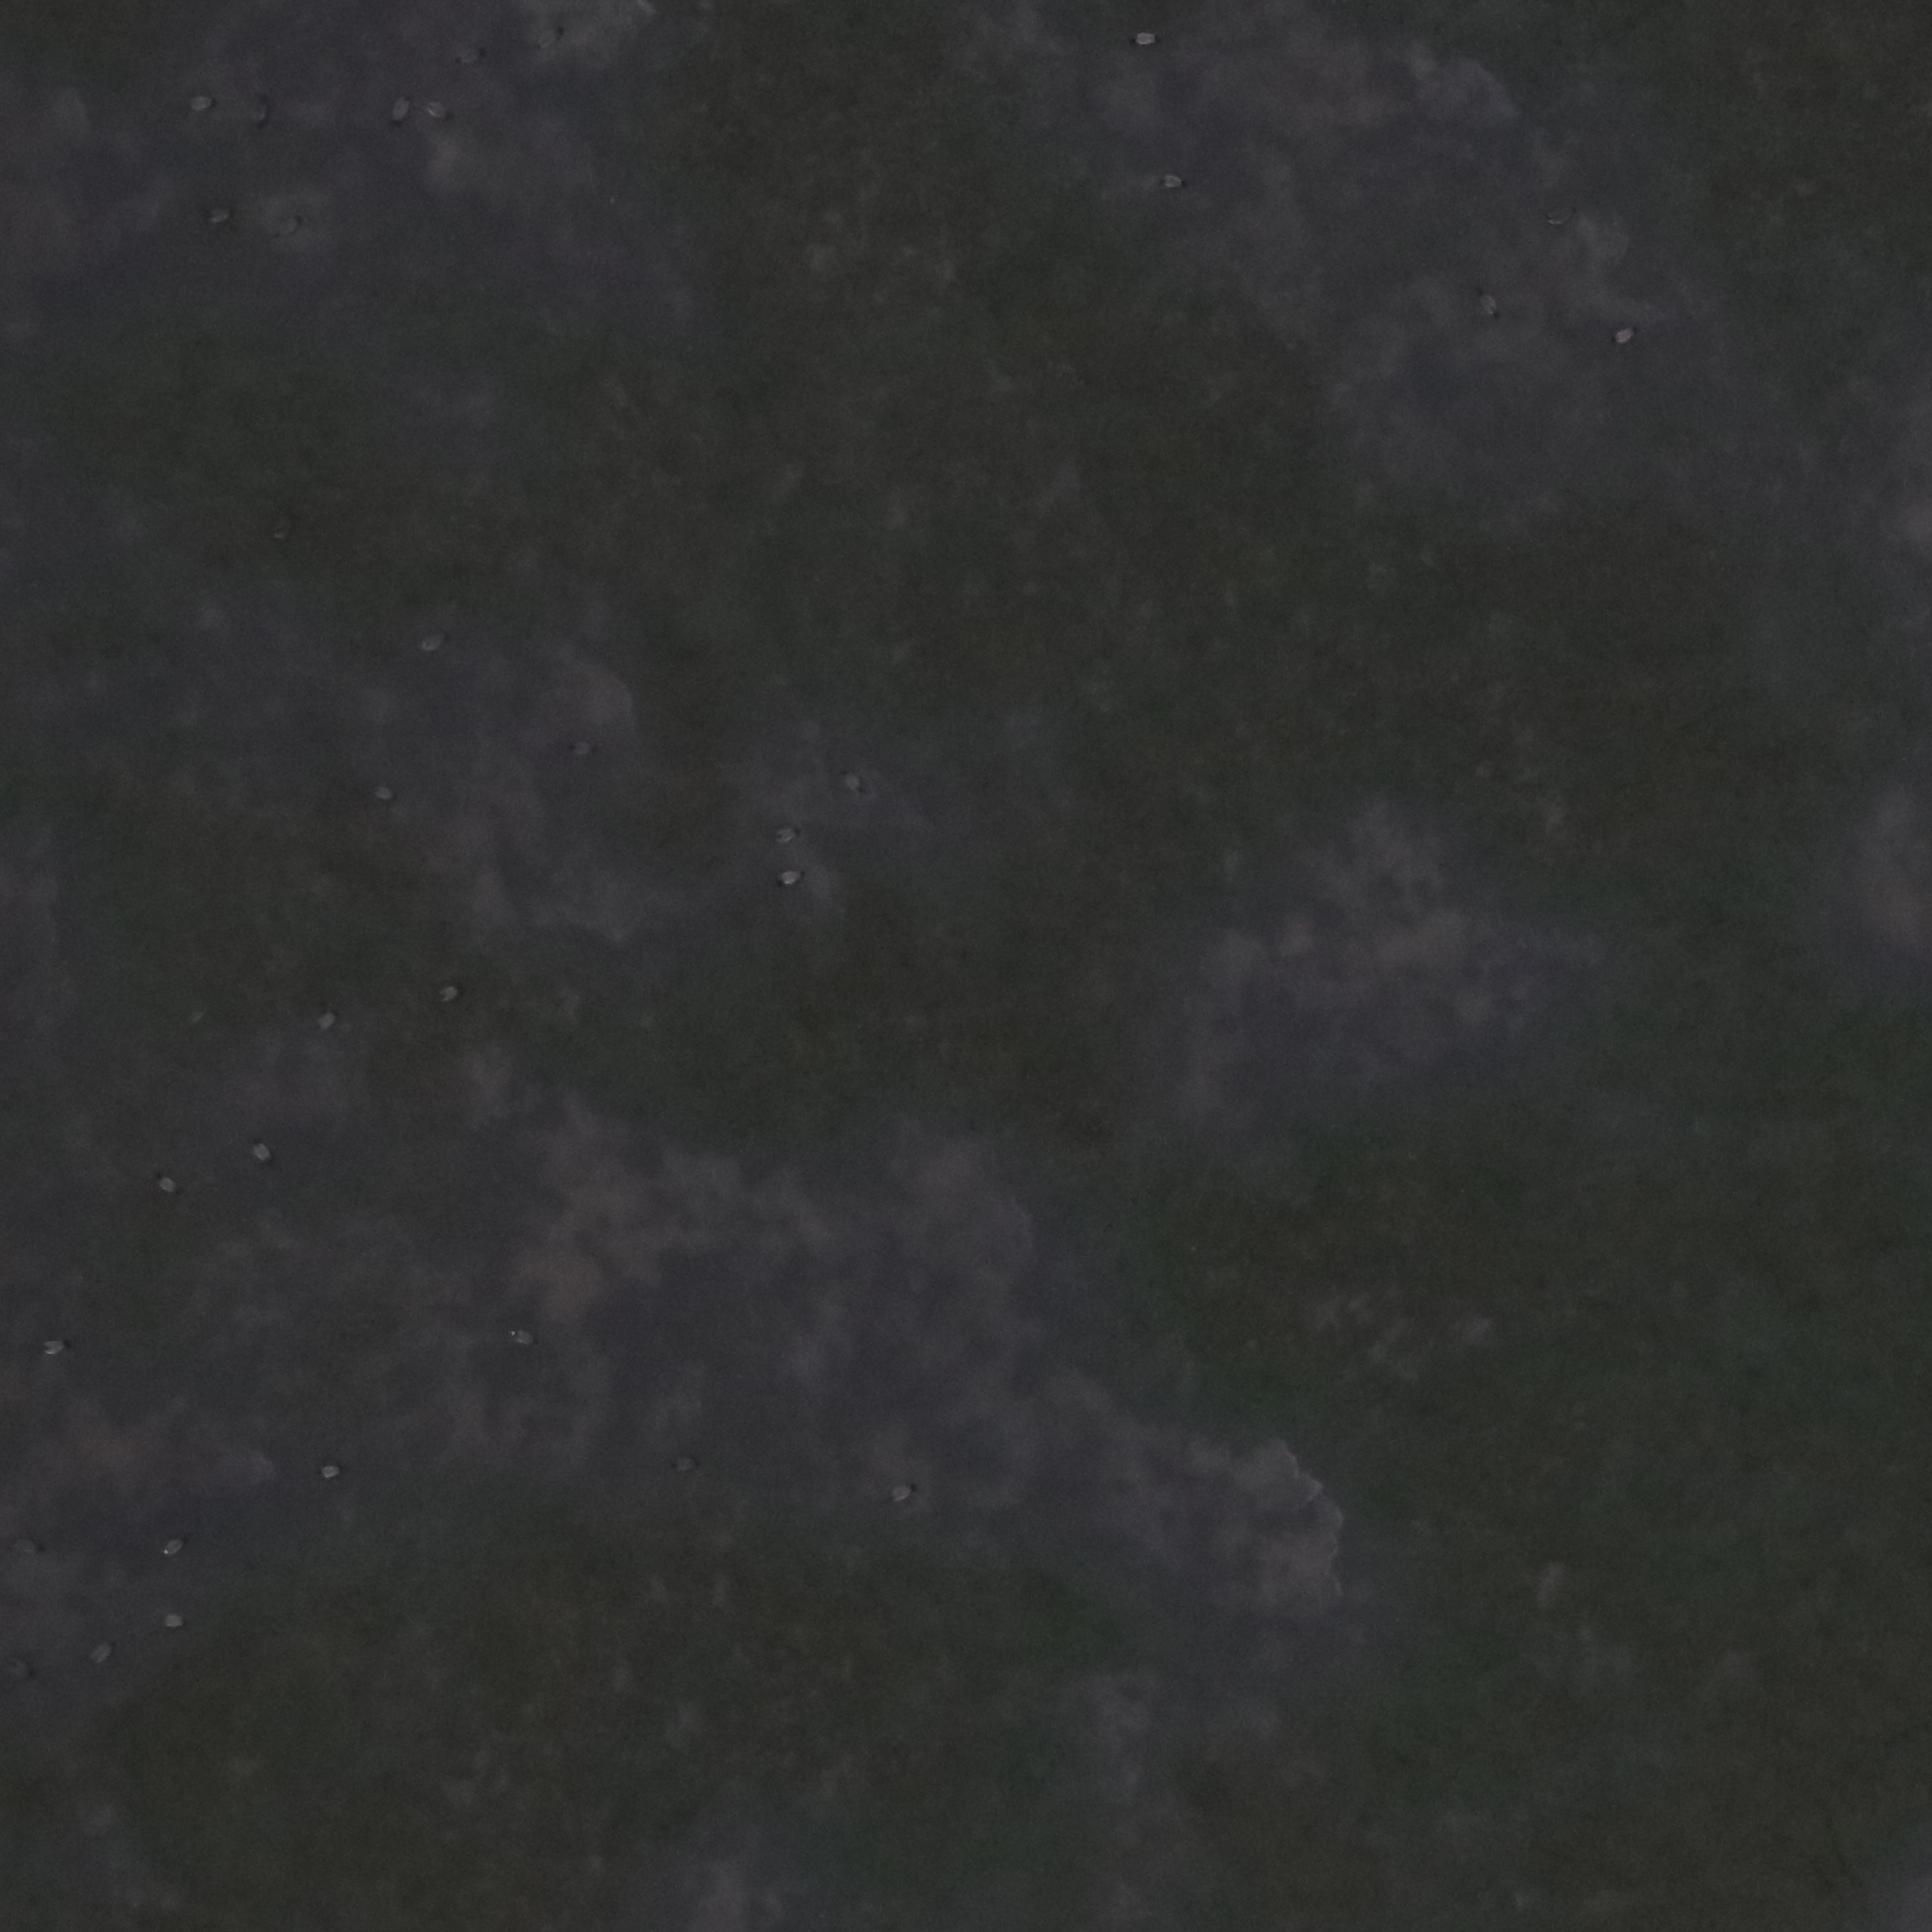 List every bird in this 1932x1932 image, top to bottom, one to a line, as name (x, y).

Canada goose (546, 37)
Canada goose (1145, 38)
Canada goose (470, 59)
Canada goose (202, 101)
Canada goose (427, 108)
Canada goose (400, 110)
Canada goose (261, 111)
Canada goose (1172, 181)
Canada goose (224, 216)
Canada goose (290, 225)
Canada goose (1486, 301)
Canada goose (1619, 334)
Canada goose (283, 529)
Canada goose (426, 641)
Canada goose (584, 748)
Canada goose (850, 781)
Canada goose (383, 795)
Canada goose (787, 830)
Canada goose (788, 879)
Canada goose (449, 995)
Canada goose (328, 1020)
Canada goose (262, 1152)
Canada goose (163, 1182)
Canada goose (522, 1338)
Canada goose (55, 1346)
Canada goose (683, 1465)
Canada goose (331, 1469)
Canada goose (902, 1495)
Canada goose (170, 1541)
Canada goose (25, 1543)
Canada goose (171, 1618)
Canada goose (100, 1650)
Canada goose (16, 1673)